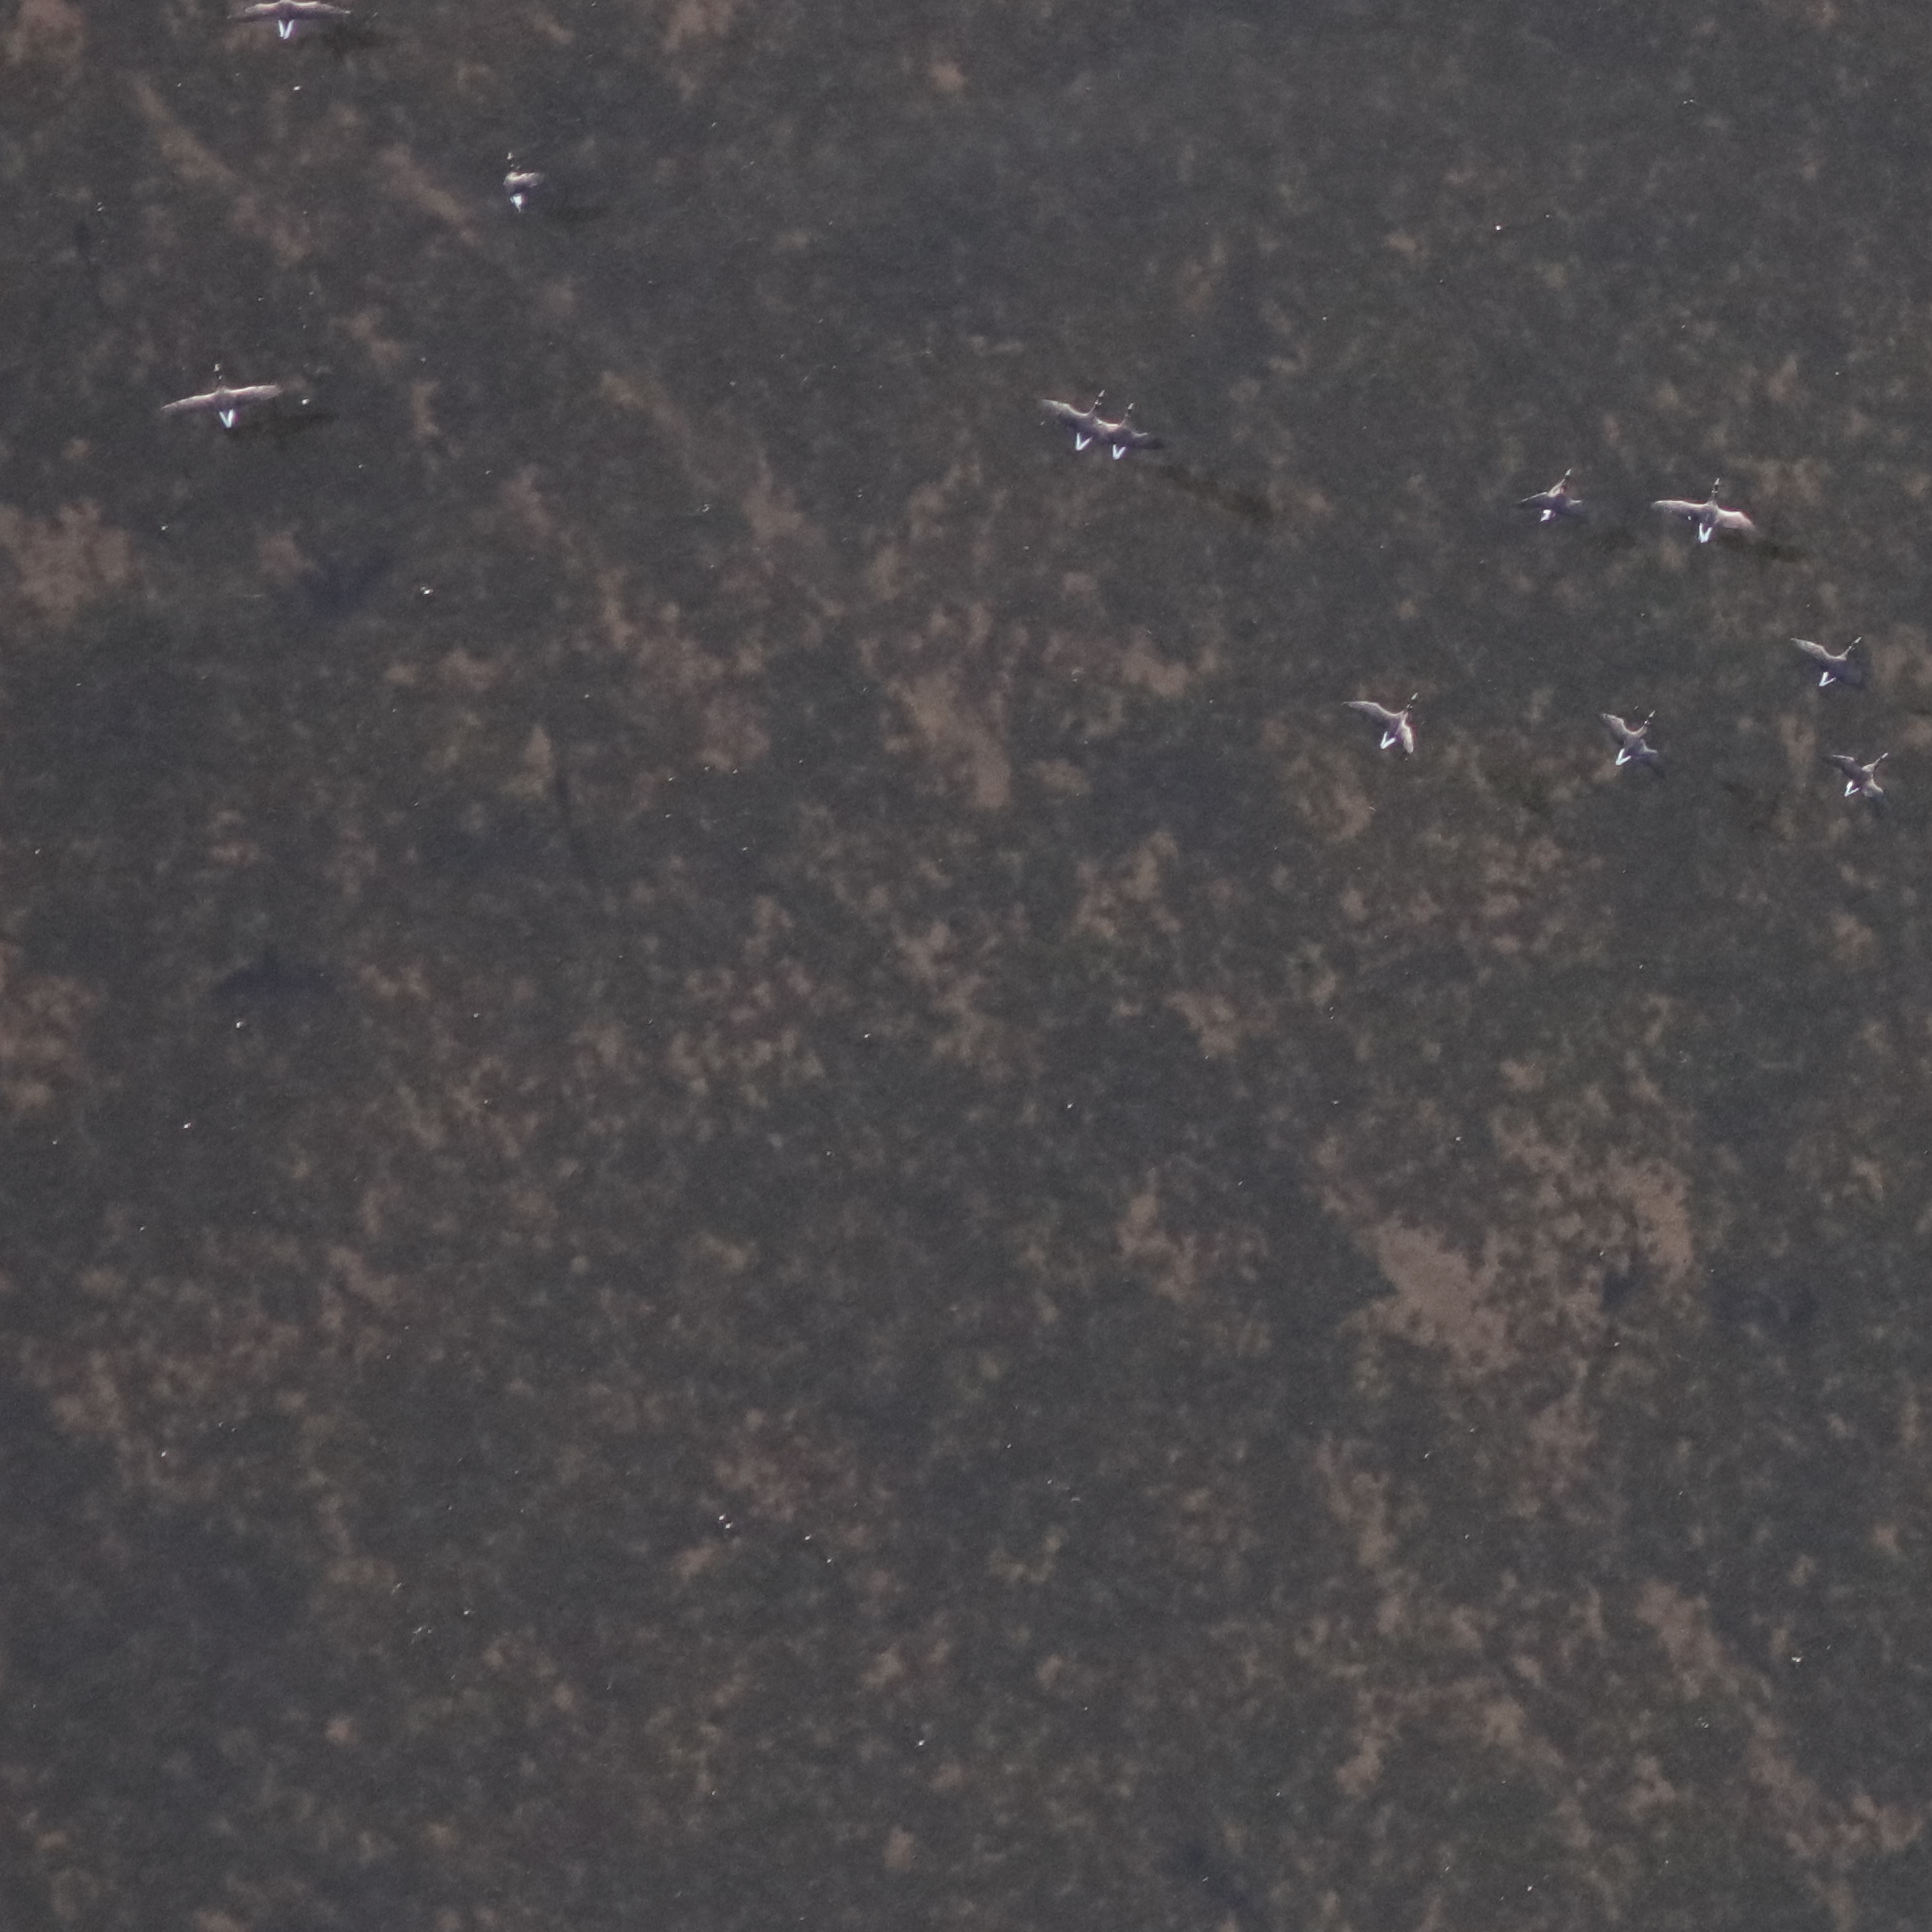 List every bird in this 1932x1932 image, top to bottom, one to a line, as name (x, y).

brant (287, 14)
brant (516, 181)
brant (225, 403)
brant (1086, 423)
brant (1120, 433)
brant (1541, 503)
brant (1715, 518)
brant (1850, 661)
brant (1635, 727)
brant (1397, 731)
brant (1860, 782)